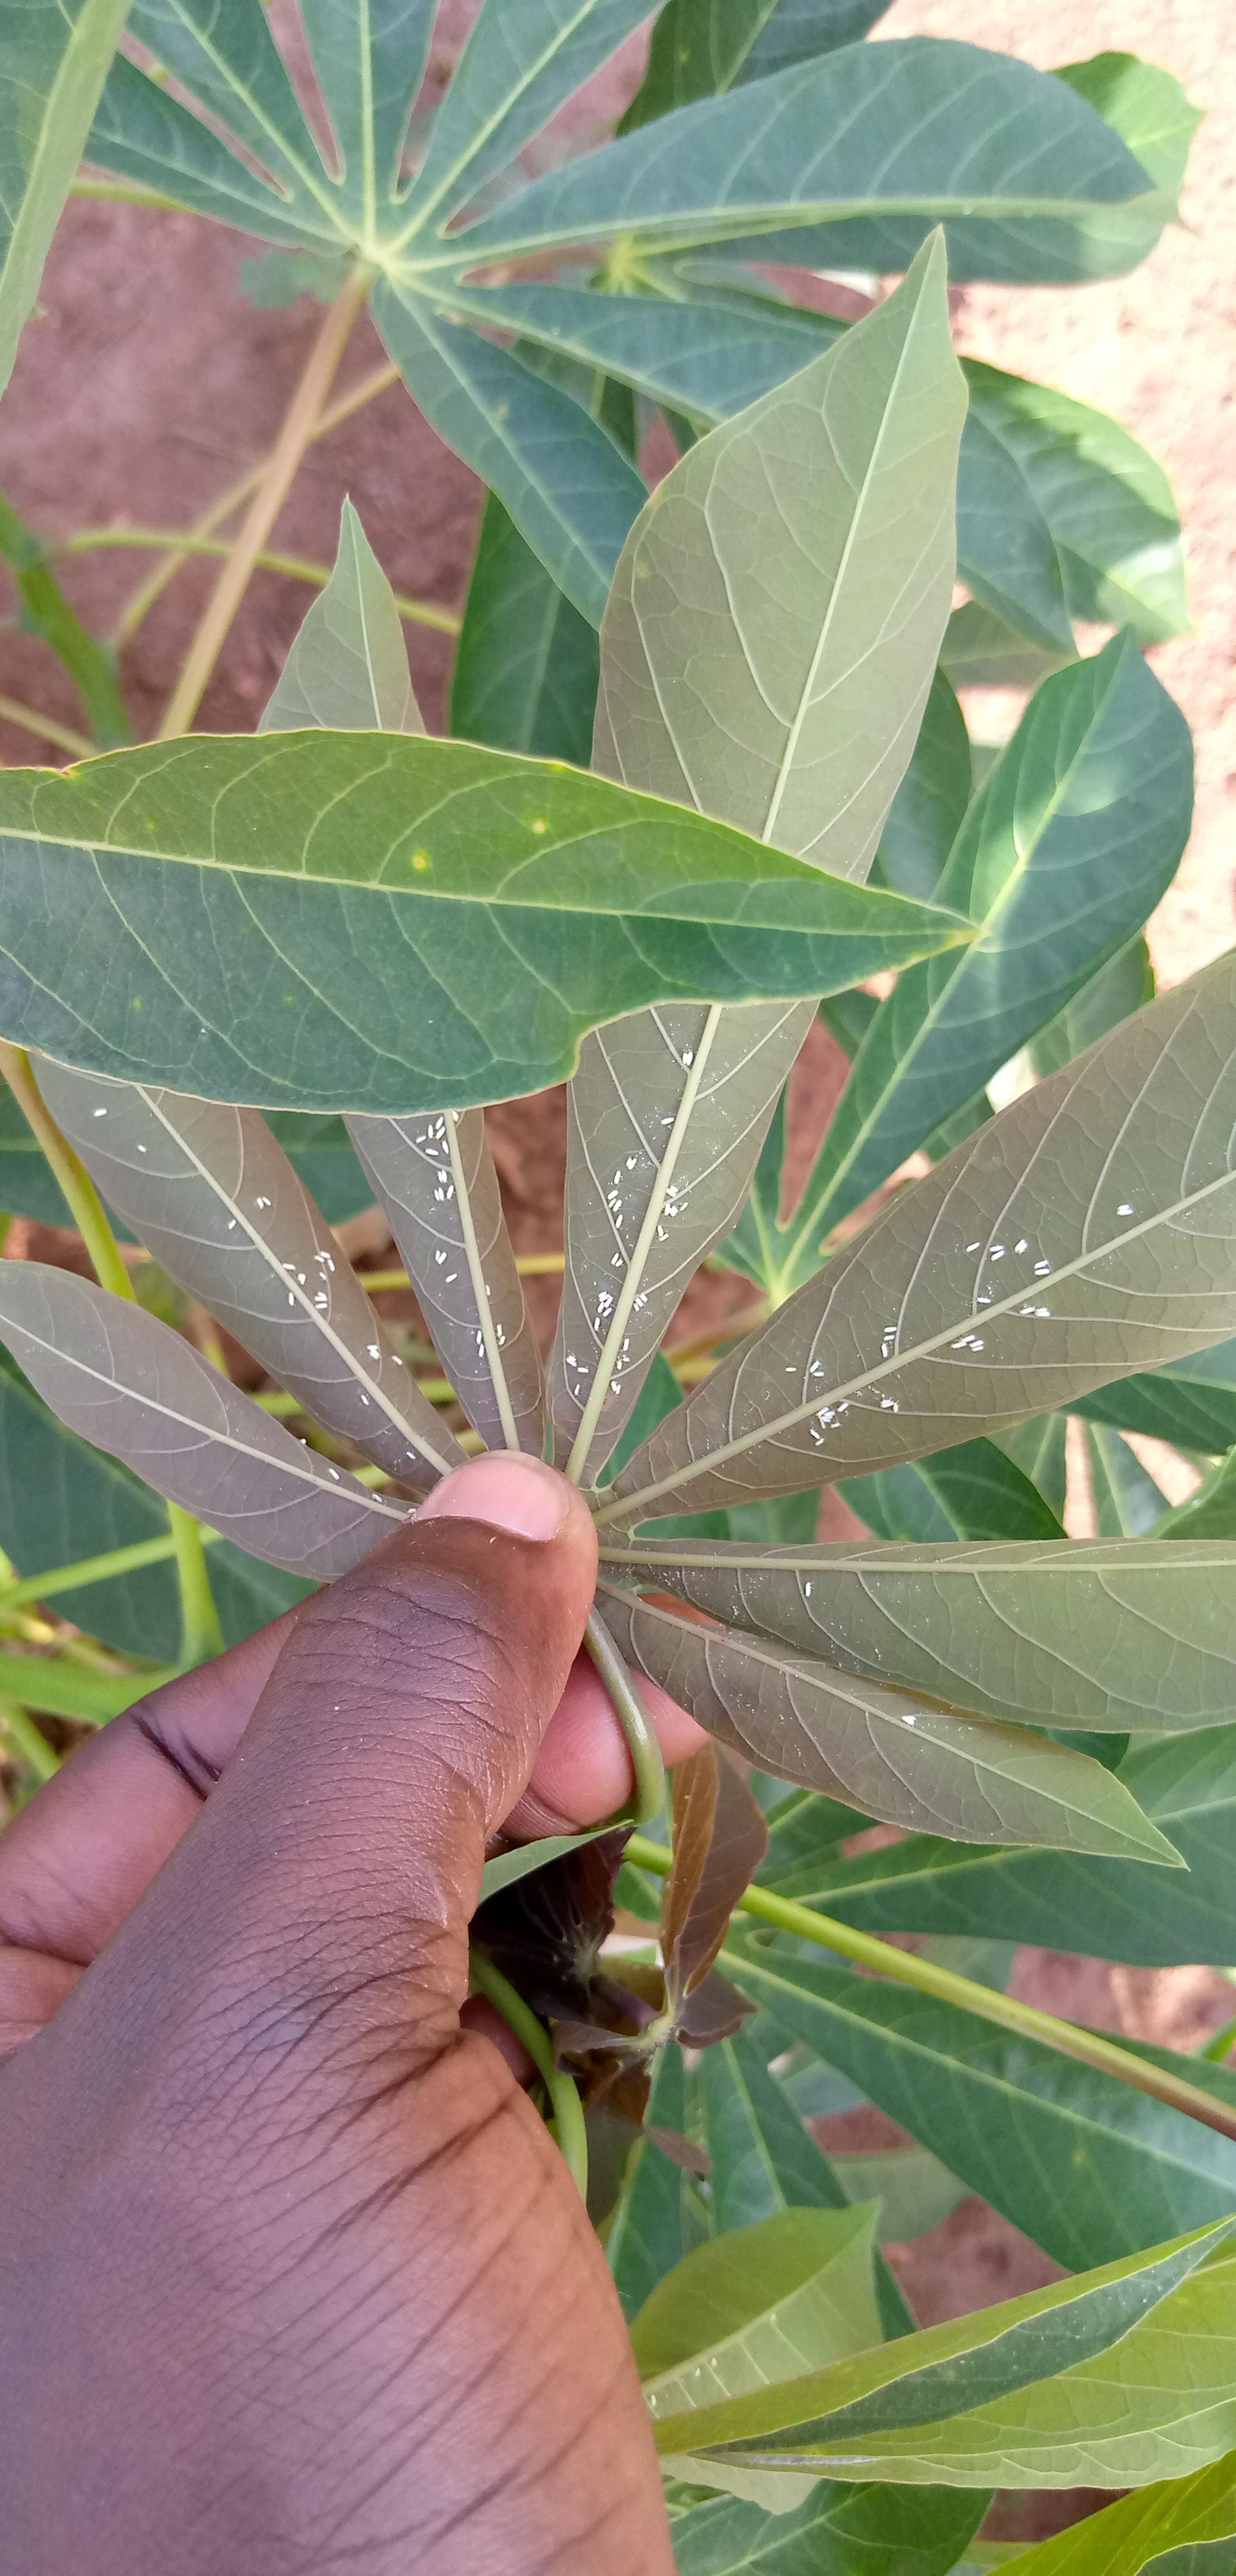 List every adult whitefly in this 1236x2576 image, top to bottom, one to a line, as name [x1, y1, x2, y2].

whitefly [686, 1050, 693, 1066]
whitefly [682, 1051, 688, 1066]
whitefly [92, 1107, 109, 1119]
whitefly [451, 1110, 461, 1124]
whitefly [659, 1113, 676, 1126]
whitefly [435, 1115, 444, 1131]
whitefly [426, 1122, 435, 1140]
whitefly [435, 1125, 446, 1141]
whitefly [415, 1134, 427, 1145]
whitefly [440, 1139, 450, 1155]
whitefly [135, 1142, 149, 1155]
whitefly [424, 1147, 440, 1159]
whitefly [624, 1157, 632, 1167]
whitefly [628, 1157, 637, 1171]
whitefly [442, 1168, 448, 1184]
whitefly [612, 1169, 623, 1184]
whitefly [436, 1170, 443, 1183]
whitefly [445, 1184, 454, 1201]
whitefly [669, 1184, 679, 1193]
whitefly [437, 1186, 445, 1202]
whitefly [664, 1187, 677, 1198]
whitefly [433, 1188, 440, 1202]
whitefly [606, 1189, 620, 1200]
whitefly [261, 1195, 273, 1208]
whitefly [256, 1197, 265, 1212]
whitefly [607, 1197, 617, 1209]
whitefly [612, 1197, 623, 1213]
whitefly [678, 1200, 689, 1213]
whitefly [663, 1202, 671, 1217]
whitefly [1115, 1203, 1130, 1210]
whitefly [671, 1206, 679, 1214]
whitefly [668, 1207, 676, 1218]
whitefly [1116, 1209, 1134, 1217]
whitefly [614, 1212, 624, 1230]
whitefly [226, 1218, 238, 1231]
whitefly [655, 1222, 665, 1238]
whitefly [658, 1232, 669, 1243]
whitefly [1013, 1238, 1025, 1254]
whitefly [964, 1240, 981, 1254]
whitefly [1018, 1242, 1027, 1256]
whitefly [988, 1244, 1004, 1252]
whitefly [435, 1249, 440, 1262]
whitefly [990, 1249, 1006, 1262]
whitefly [319, 1251, 332, 1260]
whitefly [438, 1251, 447, 1265]
whitefly [610, 1251, 620, 1266]
whitefly [311, 1254, 326, 1264]
whitefly [614, 1258, 624, 1268]
whitefly [326, 1258, 337, 1273]
whitefly [1033, 1259, 1049, 1269]
whitefly [281, 1262, 297, 1271]
whitefly [1033, 1267, 1051, 1277]
whitefly [317, 1269, 330, 1283]
whitefly [297, 1271, 302, 1282]
whitefly [444, 1272, 459, 1284]
whitefly [300, 1273, 306, 1286]
whitefly [485, 1283, 492, 1297]
whitefly [316, 1289, 328, 1298]
whitefly [597, 1289, 608, 1298]
whitefly [287, 1291, 296, 1307]
whitefly [638, 1292, 650, 1303]
whitefly [314, 1294, 328, 1303]
whitefly [598, 1294, 611, 1302]
whitefly [604, 1296, 614, 1309]
whitefly [975, 1296, 991, 1305]
whitefly [633, 1296, 646, 1307]
whitefly [596, 1300, 604, 1315]
whitefly [315, 1302, 329, 1311]
whitefly [632, 1302, 641, 1312]
whitefly [602, 1305, 613, 1319]
whitefly [1018, 1306, 1036, 1316]
whitefly [1035, 1307, 1048, 1312]
whitefly [1033, 1311, 1050, 1318]
whitefly [592, 1315, 601, 1334]
whitefly [495, 1323, 503, 1338]
whitefly [882, 1325, 899, 1333]
whitefly [475, 1329, 483, 1343]
whitefly [881, 1334, 895, 1341]
whitefly [958, 1334, 976, 1343]
whitefly [498, 1334, 506, 1346]
whitefly [621, 1336, 631, 1353]
whitefly [968, 1340, 985, 1349]
whitefly [949, 1341, 968, 1349]
whitefly [879, 1342, 889, 1359]
whitefly [478, 1343, 486, 1360]
whitefly [366, 1343, 379, 1350]
whitefly [970, 1345, 984, 1354]
whitefly [371, 1349, 380, 1358]
whitefly [368, 1352, 378, 1361]
whitefly [389, 1354, 404, 1368]
whitefly [567, 1354, 578, 1363]
whitefly [621, 1356, 632, 1363]
whitefly [565, 1357, 577, 1368]
whitefly [615, 1358, 623, 1370]
whitefly [809, 1360, 820, 1374]
whitefly [576, 1365, 590, 1375]
whitefly [783, 1365, 798, 1373]
whitefly [811, 1370, 825, 1378]
whitefly [610, 1379, 617, 1393]
whitefly [572, 1382, 581, 1399]
whitefly [615, 1383, 622, 1395]
whitefly [359, 1393, 370, 1408]
whitefly [879, 1398, 892, 1405]
whitefly [892, 1400, 899, 1414]
whitefly [879, 1401, 894, 1410]
whitefly [835, 1401, 851, 1414]
whitefly [814, 1405, 830, 1417]
whitefly [822, 1410, 836, 1417]
whitefly [817, 1415, 832, 1430]
whitefly [829, 1421, 843, 1429]
whitefly [807, 1428, 821, 1439]
whitefly [814, 1436, 825, 1448]
whitefly [298, 1437, 308, 1448]
whitefly [404, 1450, 417, 1461]
whitefly [326, 1466, 341, 1482]
whitefly [370, 1492, 383, 1504]
whitefly [406, 1506, 418, 1516]
whitefly [803, 1579, 814, 1599]
whitefly [906, 1714, 918, 1723]
whitefly [901, 1715, 915, 1727]